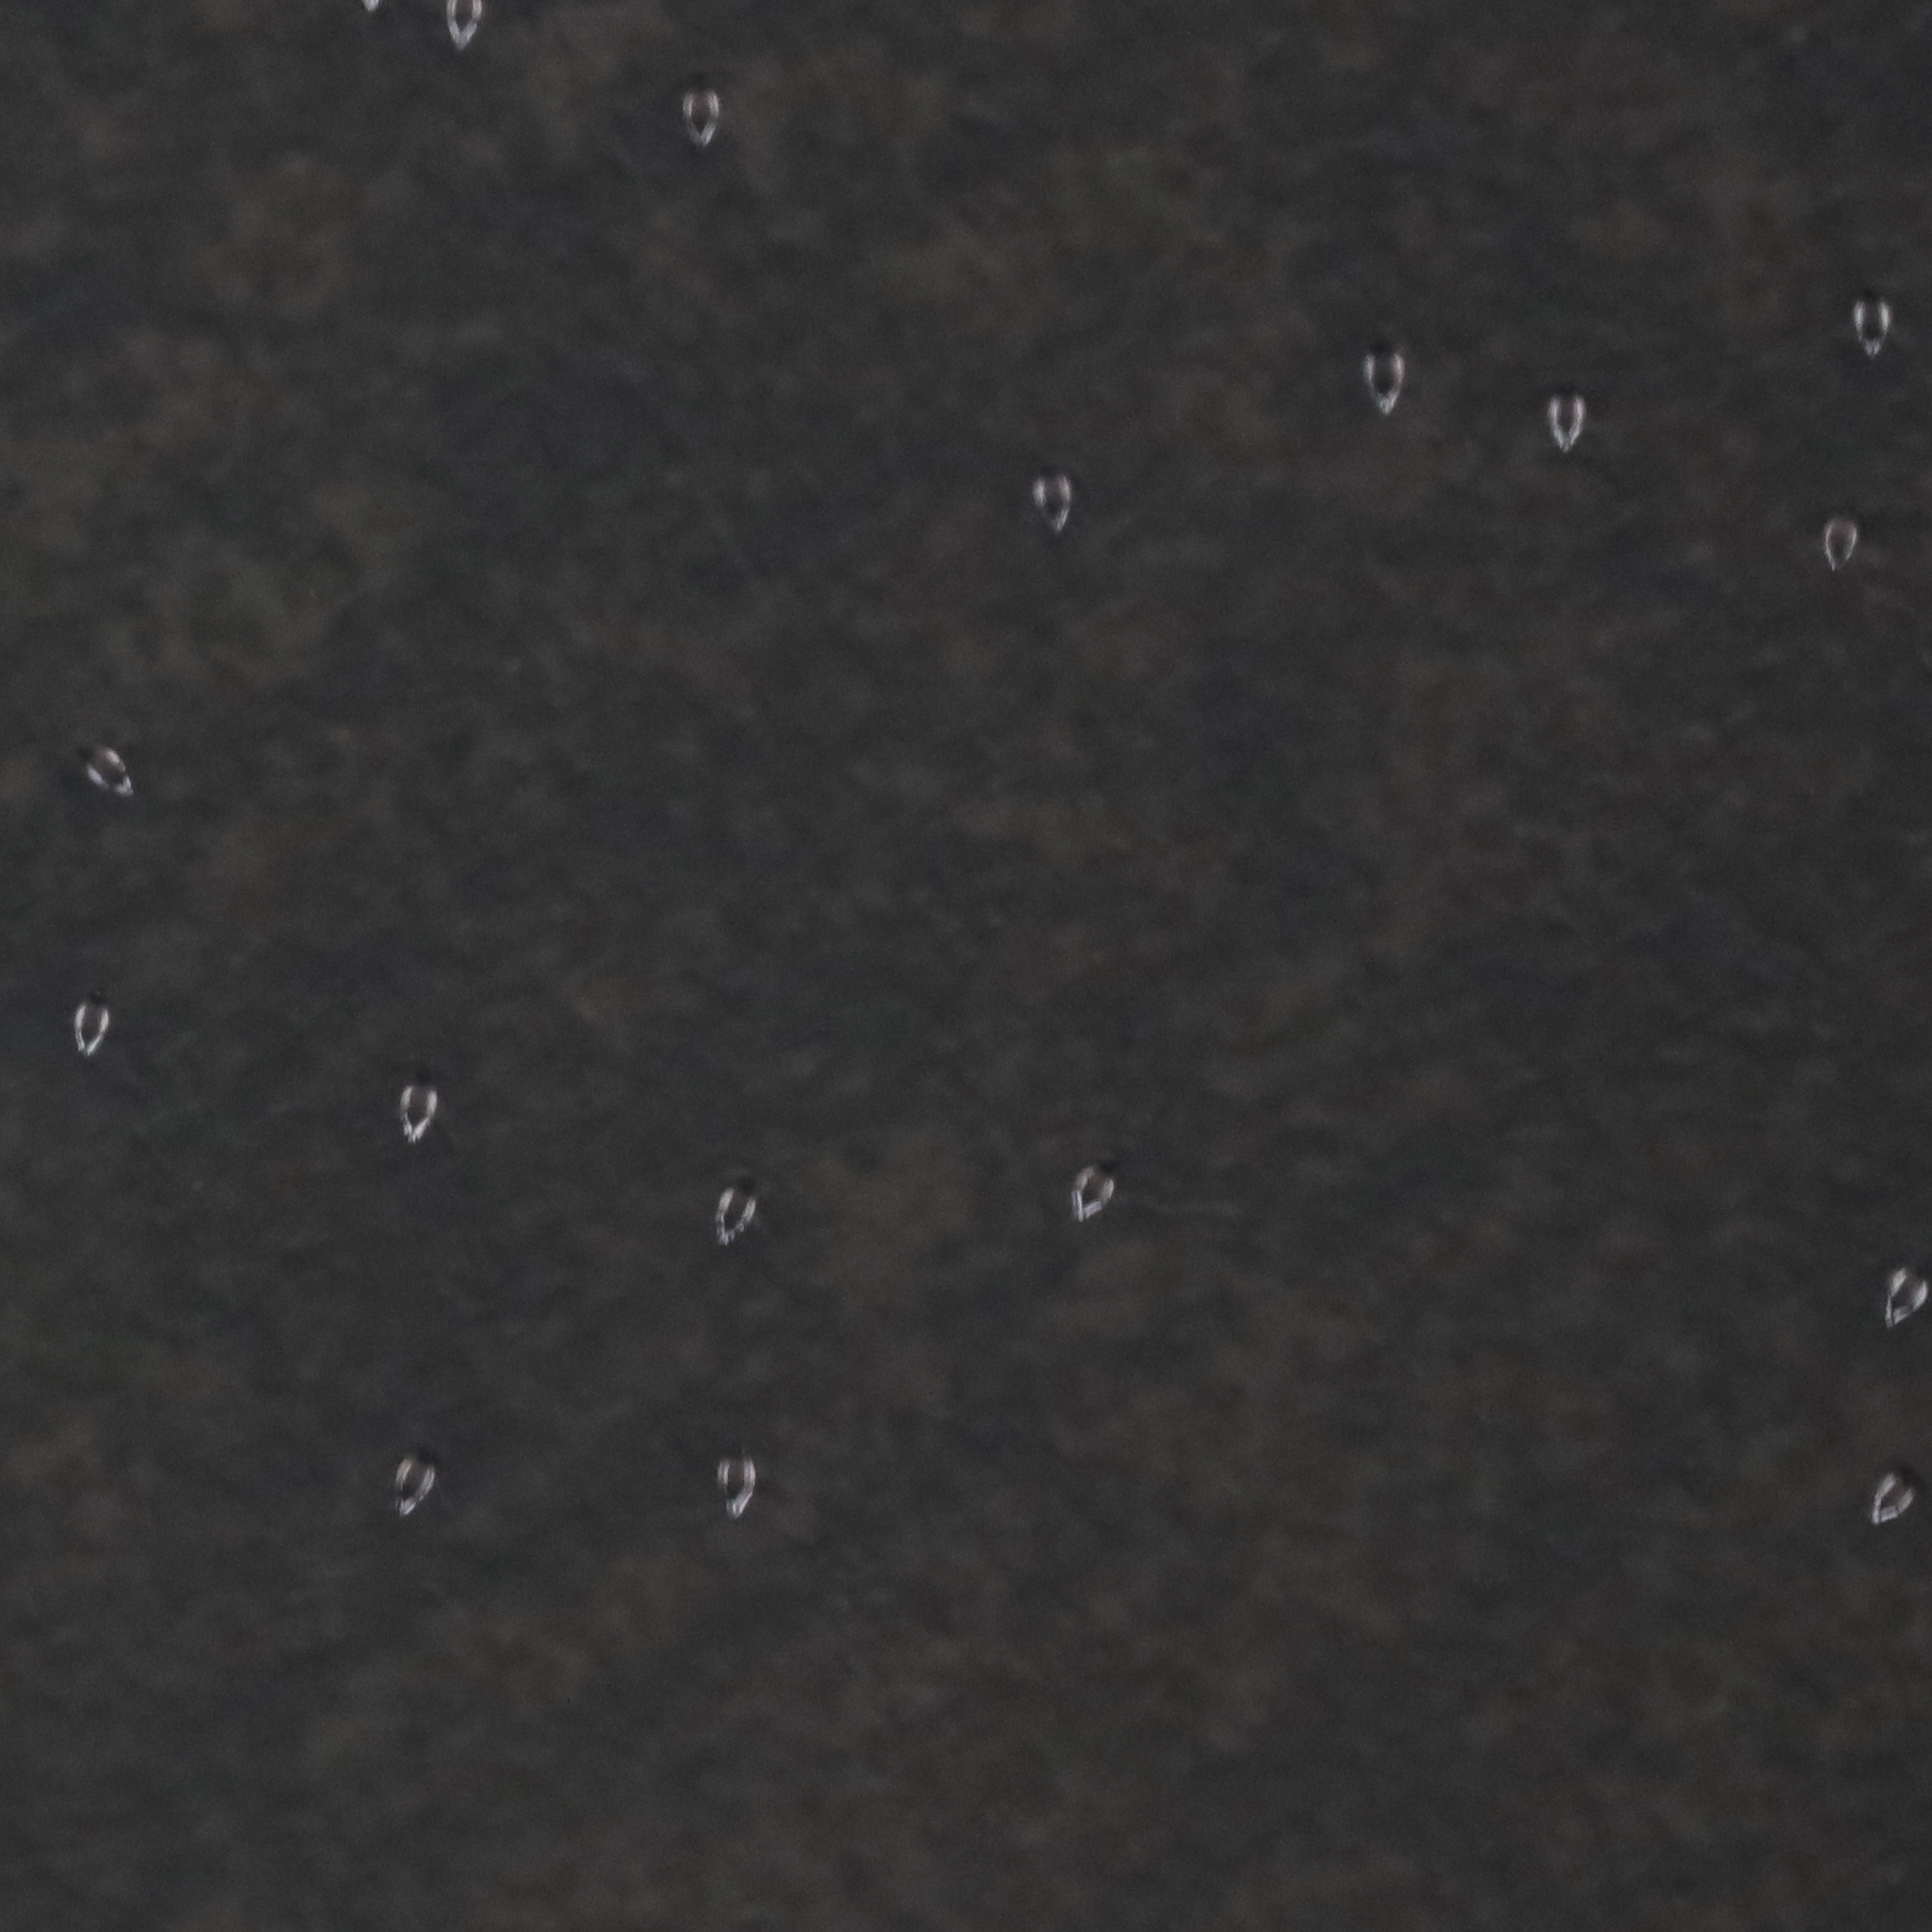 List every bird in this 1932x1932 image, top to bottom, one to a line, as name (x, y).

brant (465, 14)
brant (700, 111)
brant (1871, 322)
brant (1384, 376)
brant (1566, 418)
brant (1053, 501)
brant (1840, 542)
brant (108, 769)
brant (92, 1023)
brant (419, 1106)
brant (1095, 1189)
brant (737, 1210)
brant (1904, 1293)
brant (416, 1483)
brant (738, 1483)
brant (1893, 1497)